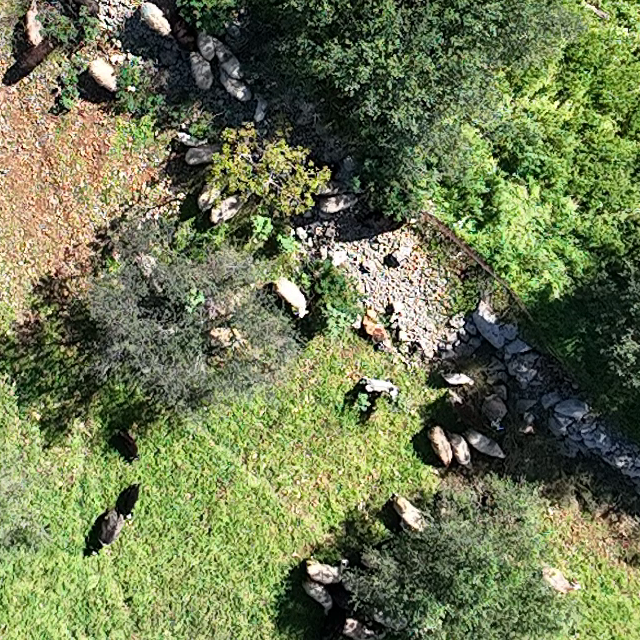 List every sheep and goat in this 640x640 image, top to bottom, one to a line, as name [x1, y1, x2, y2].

sheep [28, 0, 45, 46]
sheep [60, 0, 102, 15]
sheep [149, 0, 175, 9]
sheep [141, 3, 172, 37]
sheep [168, 14, 199, 51]
sheep [199, 28, 215, 60]
sheep [211, 37, 242, 79]
sheep [23, 39, 55, 69]
sheep [190, 50, 213, 89]
sheep [89, 58, 117, 92]
sheep [218, 69, 251, 101]
sheep [254, 94, 268, 122]
sheep [175, 131, 209, 146]
sheep [184, 144, 221, 164]
sheep [305, 179, 357, 194]
sheep [198, 185, 221, 211]
sheep [210, 192, 249, 225]
sheep [320, 193, 369, 214]
sheep [275, 277, 310, 317]
sheep [363, 377, 400, 403]
sheep [430, 424, 453, 466]
sheep [465, 427, 507, 458]
sheep [115, 428, 138, 459]
sheep [448, 431, 472, 470]
sheep [115, 485, 139, 515]
sheep [393, 494, 431, 534]
sheep [102, 506, 127, 544]
sheep [308, 556, 348, 584]
sheep [542, 566, 582, 594]
sheep [303, 579, 333, 615]
sheep [371, 607, 409, 631]
sheep [344, 617, 376, 636]